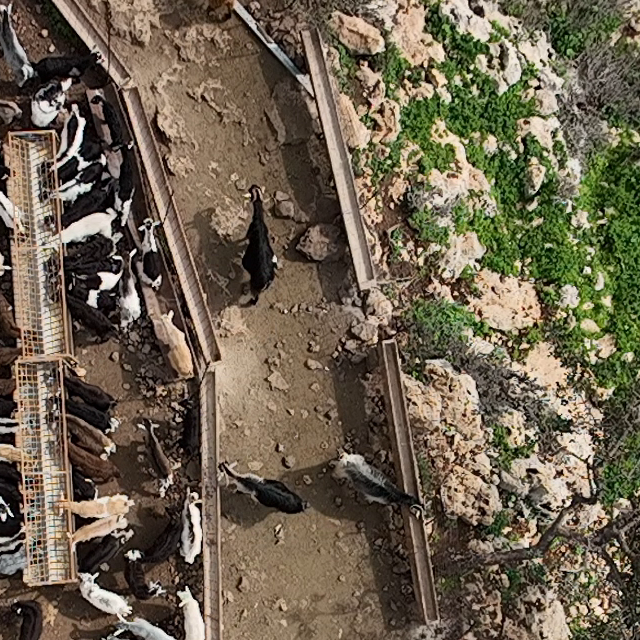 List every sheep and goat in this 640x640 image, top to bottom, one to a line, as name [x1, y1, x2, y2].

goat [0, 4, 36, 86]
goat [34, 50, 104, 80]
goat [30, 78, 72, 127]
goat [92, 94, 135, 150]
goat [0, 97, 21, 120]
goat [41, 103, 86, 175]
goat [43, 143, 104, 186]
goat [113, 146, 135, 229]
goat [38, 156, 107, 202]
goat [0, 161, 16, 183]
goat [45, 178, 112, 227]
goat [242, 185, 277, 301]
goat [0, 187, 28, 235]
goat [37, 207, 116, 246]
goat [0, 208, 9, 245]
goat [138, 218, 163, 289]
goat [48, 233, 122, 267]
goat [0, 235, 12, 278]
goat [113, 247, 146, 326]
goat [49, 258, 123, 280]
goat [67, 269, 121, 291]
goat [66, 284, 119, 314]
goat [50, 289, 120, 340]
goat [0, 292, 36, 342]
goat [152, 312, 194, 380]
goat [0, 344, 32, 368]
goat [53, 366, 117, 410]
goat [0, 372, 27, 394]
goat [0, 387, 23, 418]
goat [48, 395, 118, 432]
goat [176, 399, 200, 454]
goat [50, 412, 115, 459]
goat [0, 414, 36, 434]
goat [136, 417, 174, 494]
goat [58, 434, 120, 483]
goat [0, 440, 36, 464]
goat [327, 451, 424, 519]
goat [0, 459, 36, 487]
goat [218, 460, 309, 514]
goat [0, 472, 32, 505]
goat [71, 472, 96, 497]
goat [0, 475, 12, 519]
goat [179, 490, 205, 563]
goat [57, 493, 132, 518]
goat [140, 505, 184, 563]
goat [68, 513, 127, 549]
goat [0, 518, 19, 535]
goat [86, 523, 132, 574]
goat [0, 526, 30, 553]
goat [0, 541, 41, 578]
goat [122, 548, 164, 600]
goat [76, 573, 133, 617]
goat [177, 586, 207, 639]
goat [11, 599, 41, 639]
goat [115, 612, 176, 639]
goat [0, 629, 22, 639]
goat [100, 635, 162, 639]